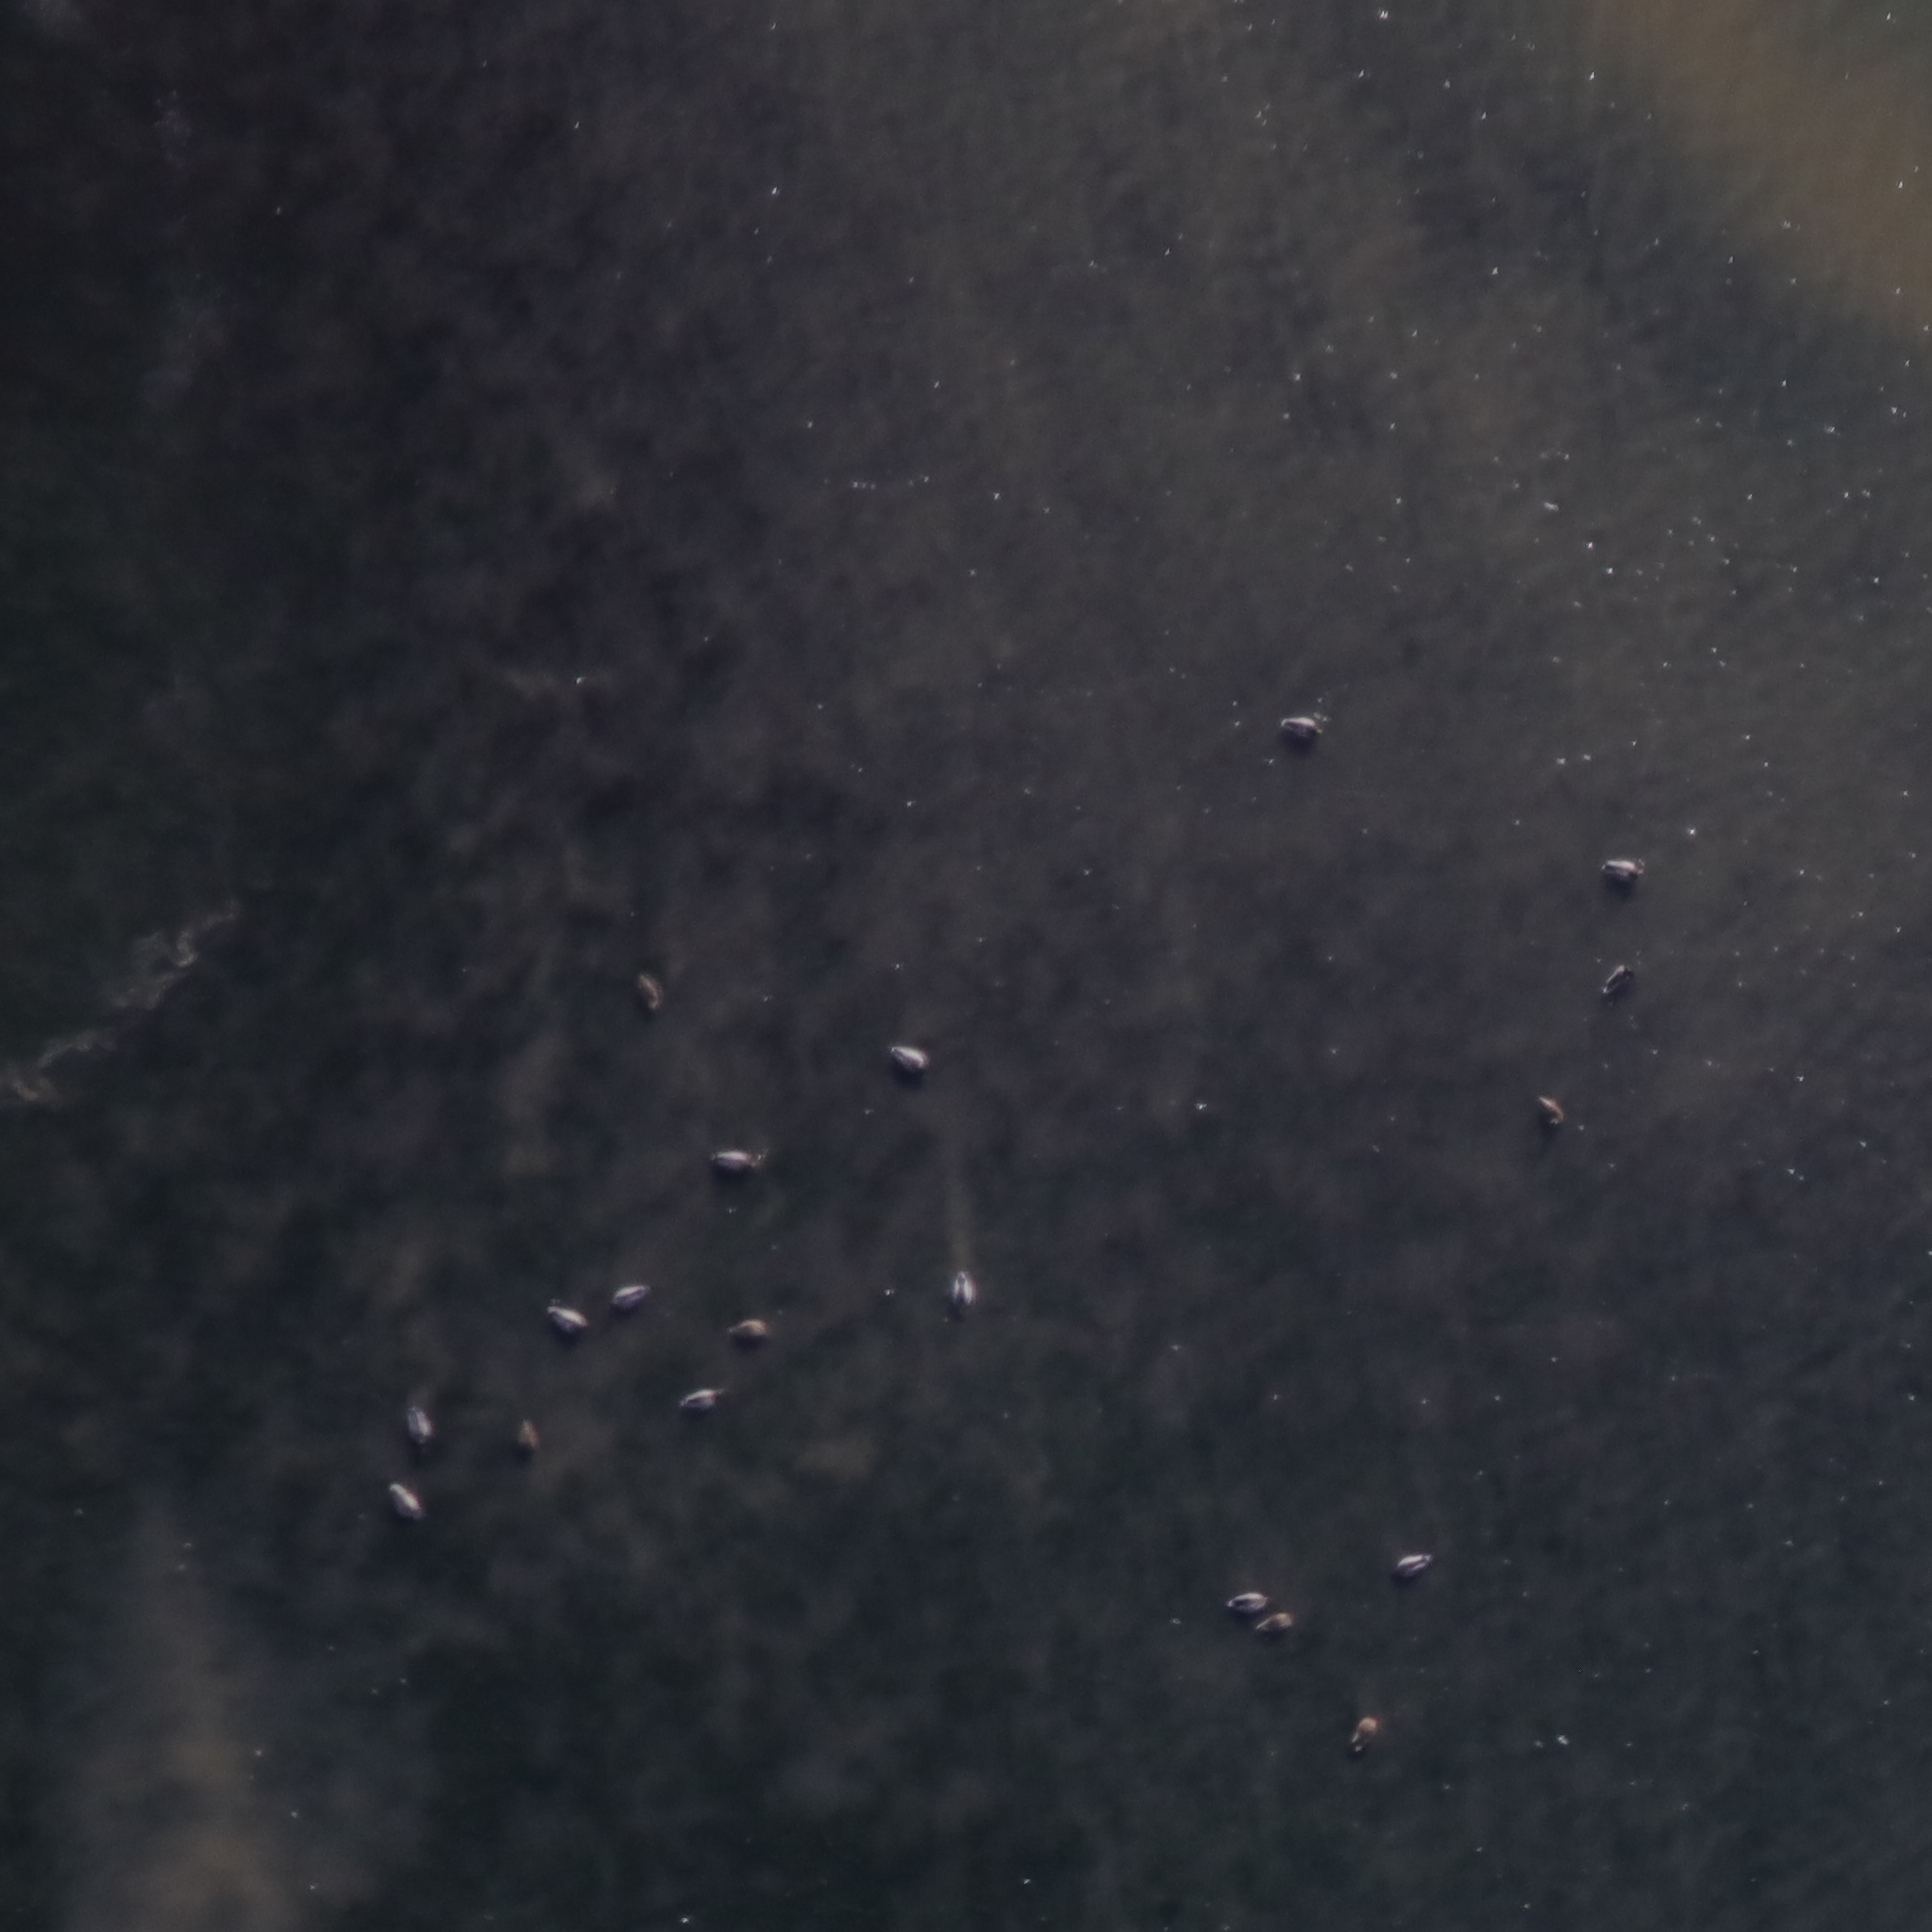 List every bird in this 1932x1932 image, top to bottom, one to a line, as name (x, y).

other bird (1301, 726)
other bird (1623, 872)
other bird (1615, 976)
other bird (647, 994)
other bird (910, 1060)
other bird (1550, 1111)
other bird (733, 1160)
other bird (962, 1291)
other bird (628, 1296)
other bird (570, 1319)
other bird (748, 1330)
other bird (705, 1400)
other bird (418, 1424)
other bird (529, 1436)
other bird (408, 1501)
other bird (1410, 1565)
other bird (1250, 1604)
other bird (1278, 1624)
other bird (1364, 1733)